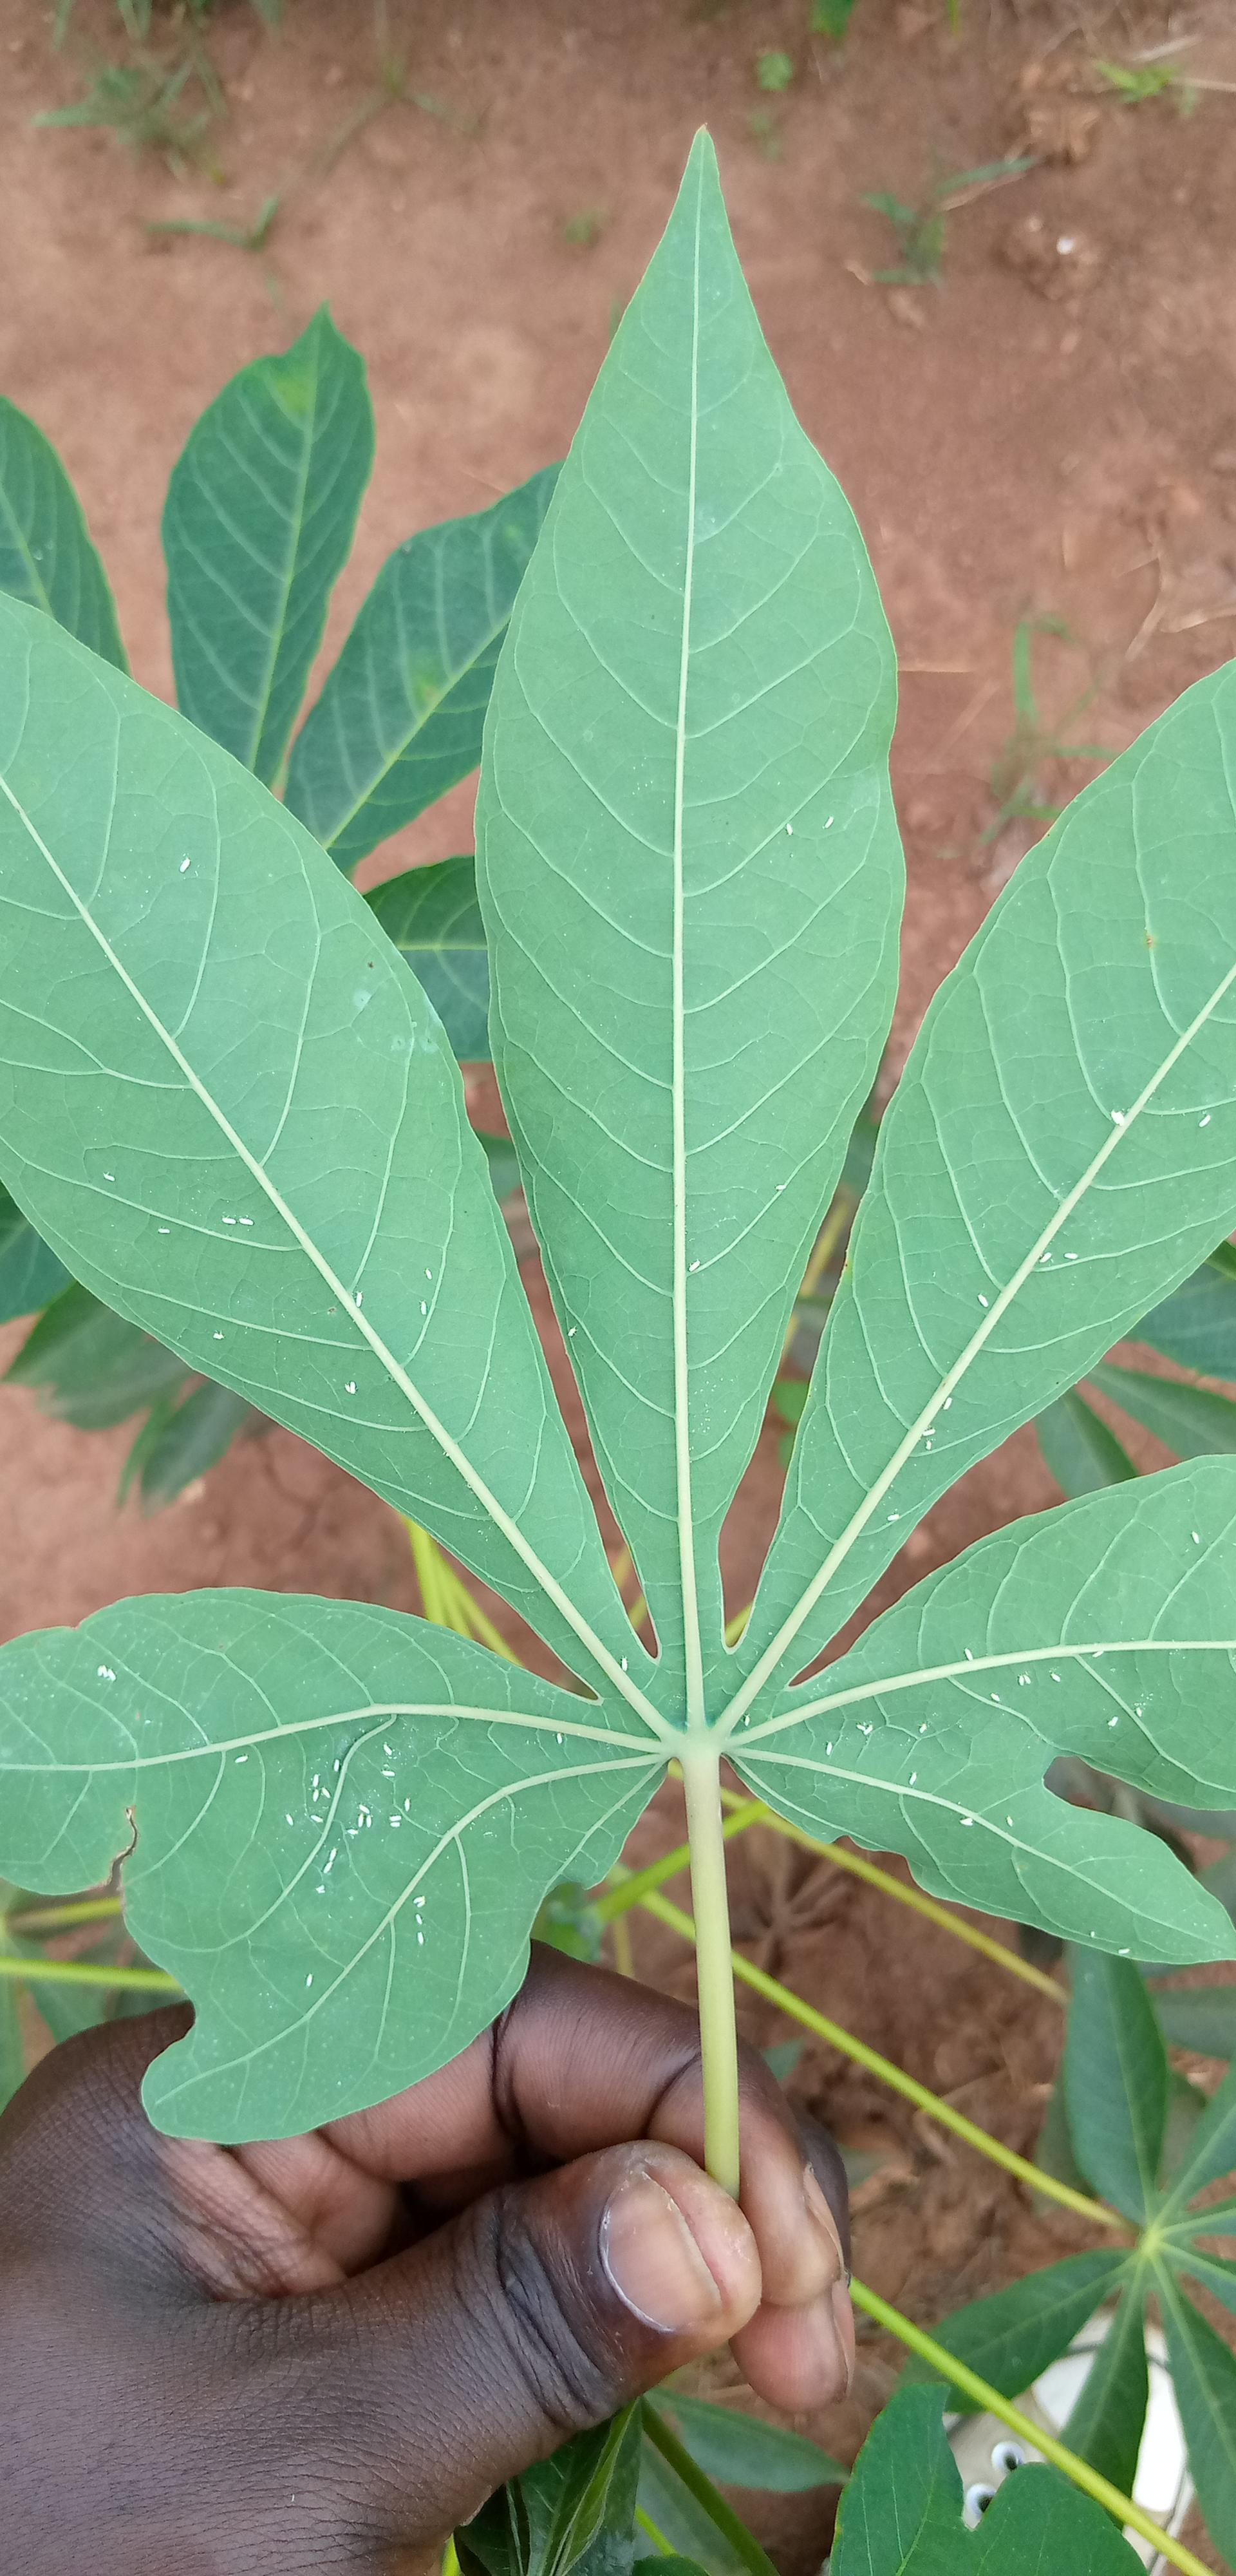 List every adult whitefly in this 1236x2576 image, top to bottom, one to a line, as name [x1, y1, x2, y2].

whitefly [821, 813, 837, 833]
whitefly [781, 819, 798, 840]
whitefly [175, 853, 195, 879]
whitefly [1107, 1104, 1131, 1132]
whitefly [1103, 1104, 1130, 1130]
whitefly [1194, 1108, 1217, 1132]
whitefly [100, 1168, 120, 1187]
whitefly [772, 1182, 789, 1193]
whitefly [219, 1214, 238, 1229]
whitefly [236, 1215, 258, 1230]
whitefly [151, 1226, 176, 1238]
whitefly [1060, 1248, 1081, 1265]
whitefly [1038, 1250, 1057, 1268]
whitefly [685, 1258, 703, 1276]
whitefly [421, 1265, 437, 1283]
whitefly [350, 1289, 368, 1311]
whitefly [974, 1289, 992, 1312]
whitefly [416, 1298, 431, 1320]
whitefly [566, 1323, 579, 1341]
whitefly [211, 1327, 229, 1347]
whitefly [342, 1373, 363, 1407]
whitefly [338, 1378, 364, 1400]
whitefly [941, 1394, 955, 1414]
whitefly [920, 1426, 939, 1438]
whitefly [922, 1437, 935, 1454]
whitefly [885, 1510, 904, 1526]
whitefly [1188, 1527, 1203, 1548]
whitefly [959, 1644, 976, 1663]
whitefly [1089, 1647, 1107, 1663]
whitefly [617, 1654, 632, 1676]
whitefly [92, 1659, 108, 1684]
whitefly [95, 1664, 109, 1680]
whitefly [106, 1666, 117, 1683]
whitefly [1023, 1670, 1035, 1690]
whitefly [1048, 1670, 1064, 1687]
whitefly [1016, 1671, 1026, 1690]
whitefly [988, 1689, 1003, 1708]
whitefly [1132, 1703, 1150, 1721]
whitefly [741, 1711, 754, 1730]
whitefly [1105, 1712, 1121, 1732]
whitefly [854, 1720, 868, 1734]
whitefly [915, 1720, 931, 1740]
whitefly [863, 1721, 876, 1739]
whitefly [553, 1730, 568, 1748]
whitefly [821, 1737, 838, 1759]
whitefly [381, 1740, 397, 1758]
whitefly [232, 1752, 252, 1766]
whitefly [330, 1757, 345, 1775]
whitefly [379, 1766, 399, 1780]
whitefly [904, 1769, 920, 1790]
whitefly [310, 1770, 321, 1790]
whitefly [319, 1785, 334, 1799]
whitefly [309, 1786, 321, 1805]
whitefly [399, 1795, 415, 1813]
whitefly [355, 1803, 371, 1814]
whitefly [306, 1810, 328, 1828]
whitefly [283, 1811, 298, 1829]
whitefly [356, 1812, 366, 1828]
whitefly [364, 1813, 373, 1831]
whitefly [954, 1813, 977, 1830]
whitefly [386, 1814, 404, 1823]
whitefly [1002, 1814, 1018, 1831]
whitefly [386, 1821, 403, 1830]
whitefly [343, 1824, 359, 1838]
whitefly [323, 1844, 339, 1862]
whitefly [320, 1861, 335, 1876]
whitefly [314, 1882, 328, 1899]
whitefly [411, 1891, 427, 1910]
whitefly [414, 1911, 425, 1926]
whitefly [414, 1930, 427, 1946]
whitefly [1116, 1945, 1134, 1959]
whitefly [302, 1971, 317, 1989]